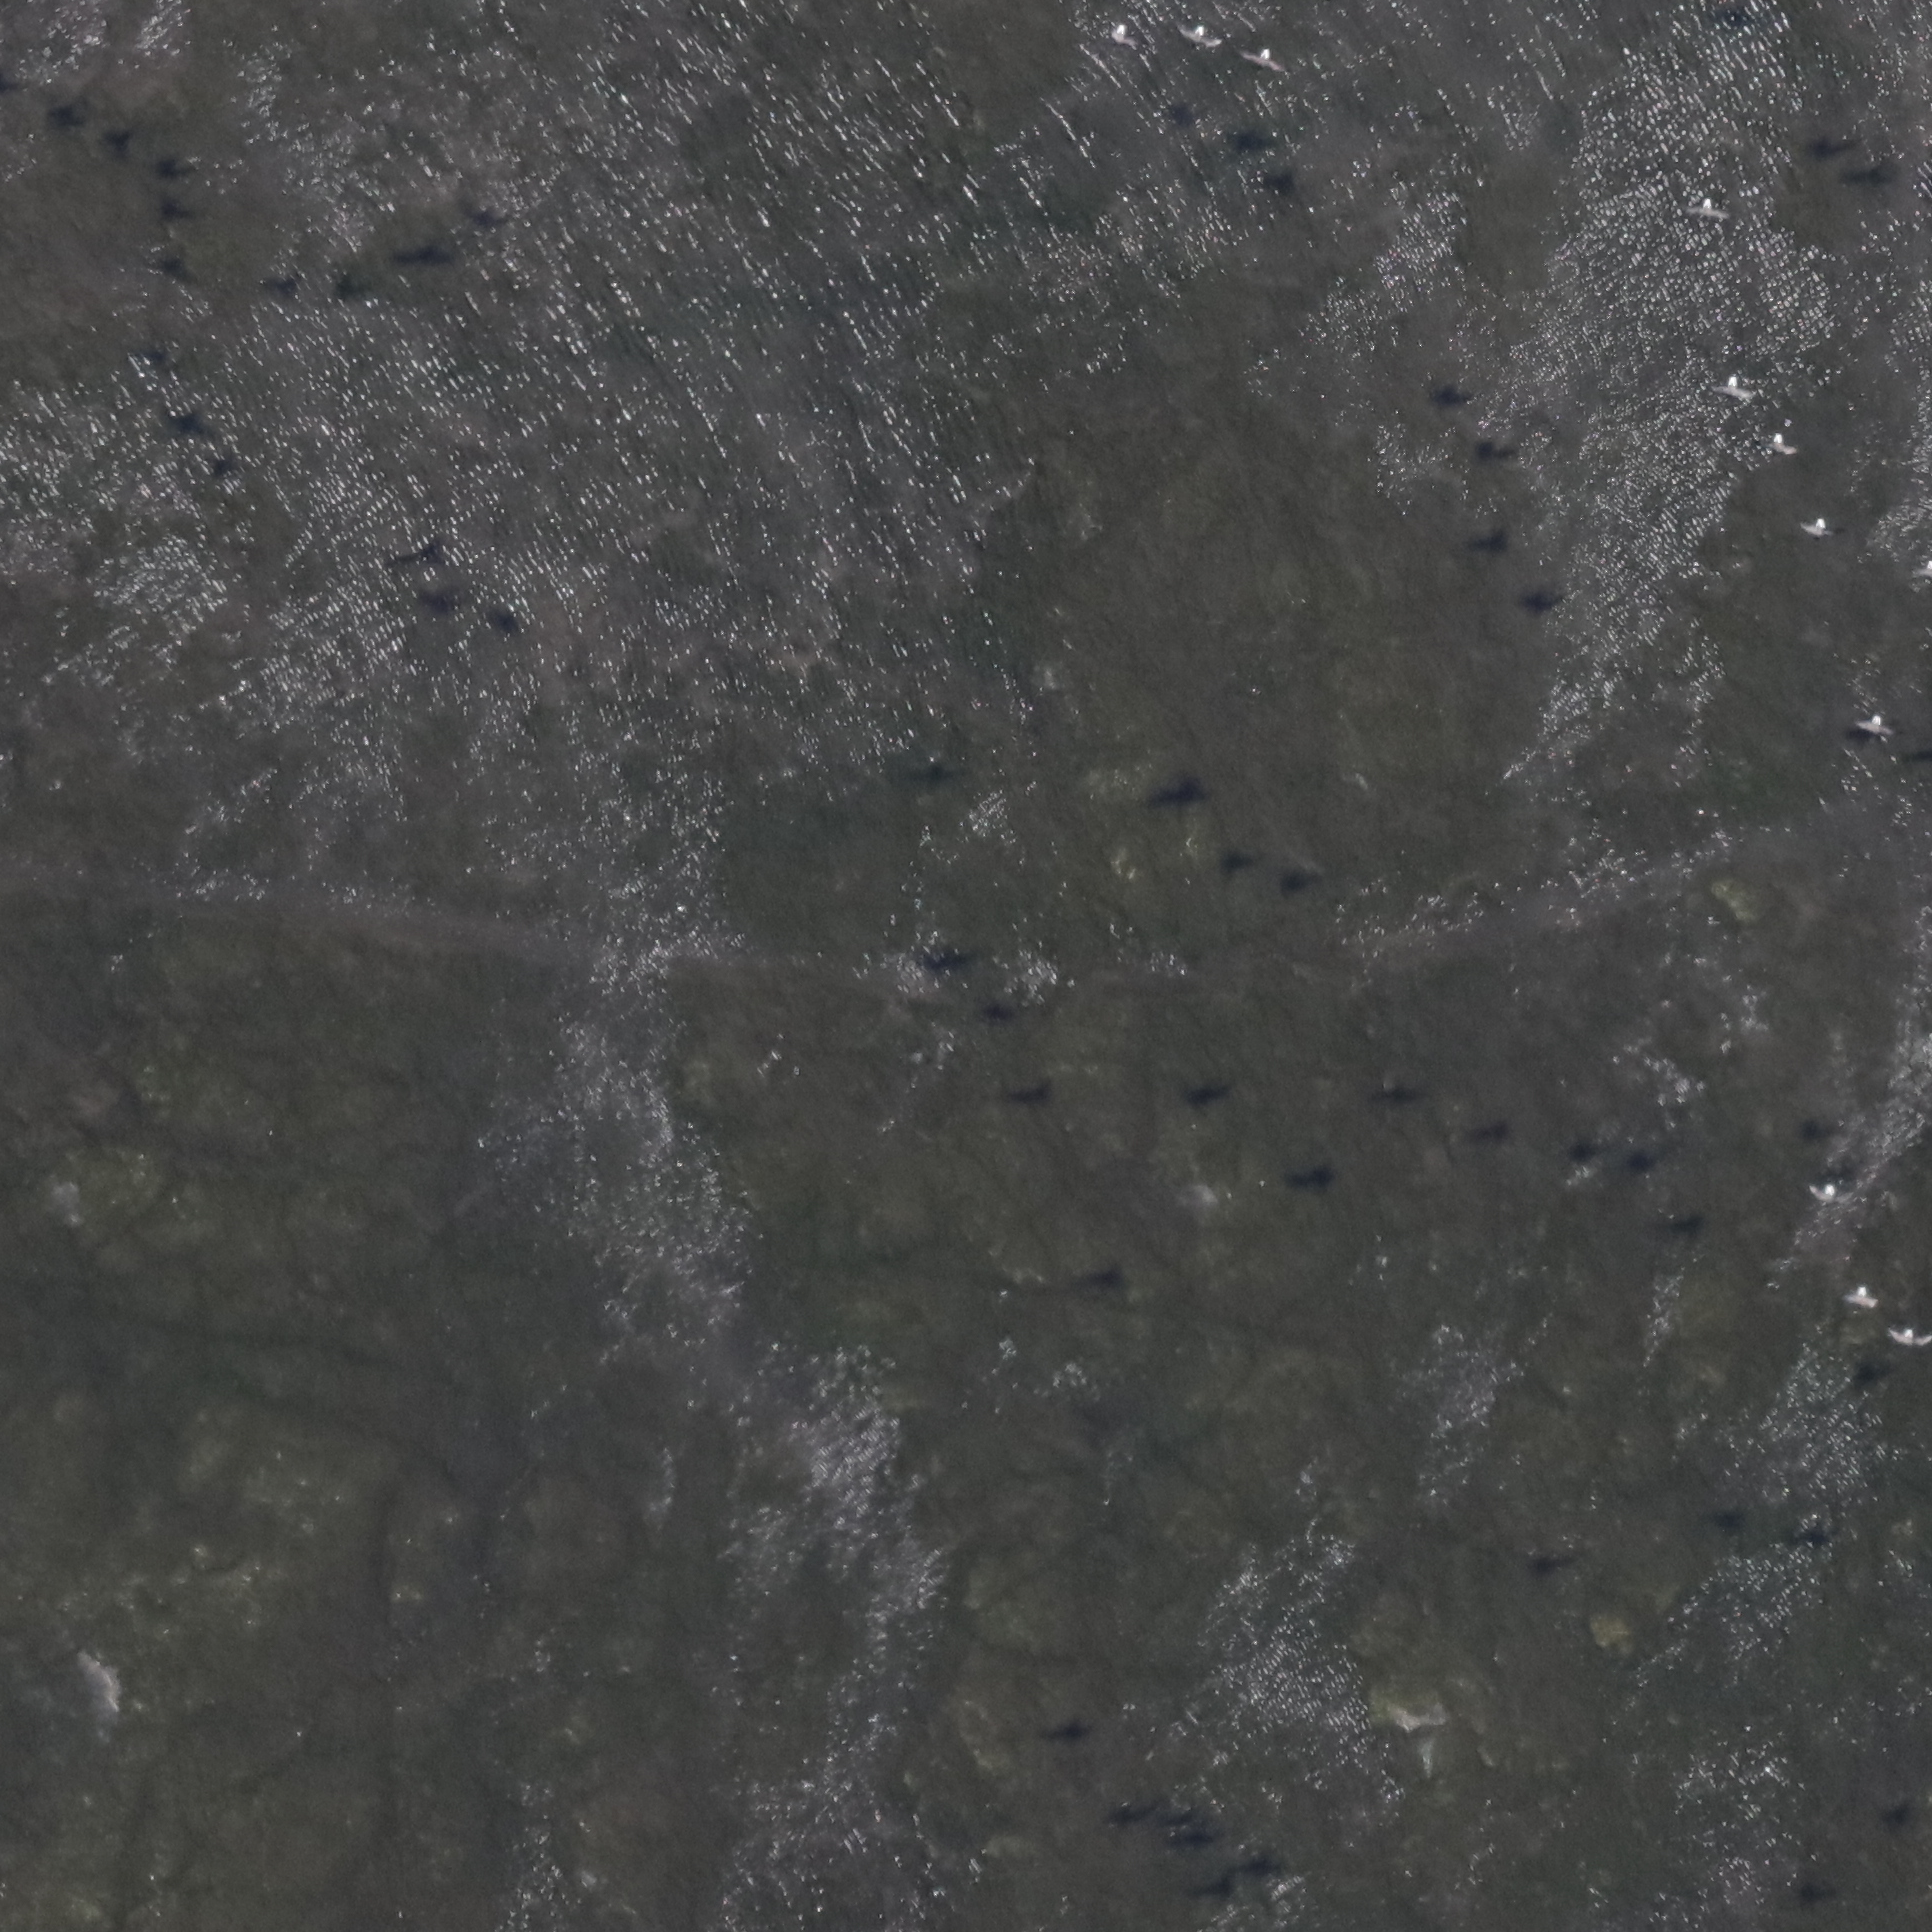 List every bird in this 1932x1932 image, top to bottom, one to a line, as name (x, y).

brant (1131, 33)
brant (1201, 35)
brant (1268, 59)
brant (1704, 209)
brant (1736, 385)
brant (1786, 433)
brant (1819, 521)
brant (1924, 571)
brant (1875, 723)
brant (1829, 1200)
brant (1865, 1300)
brant (1910, 1339)